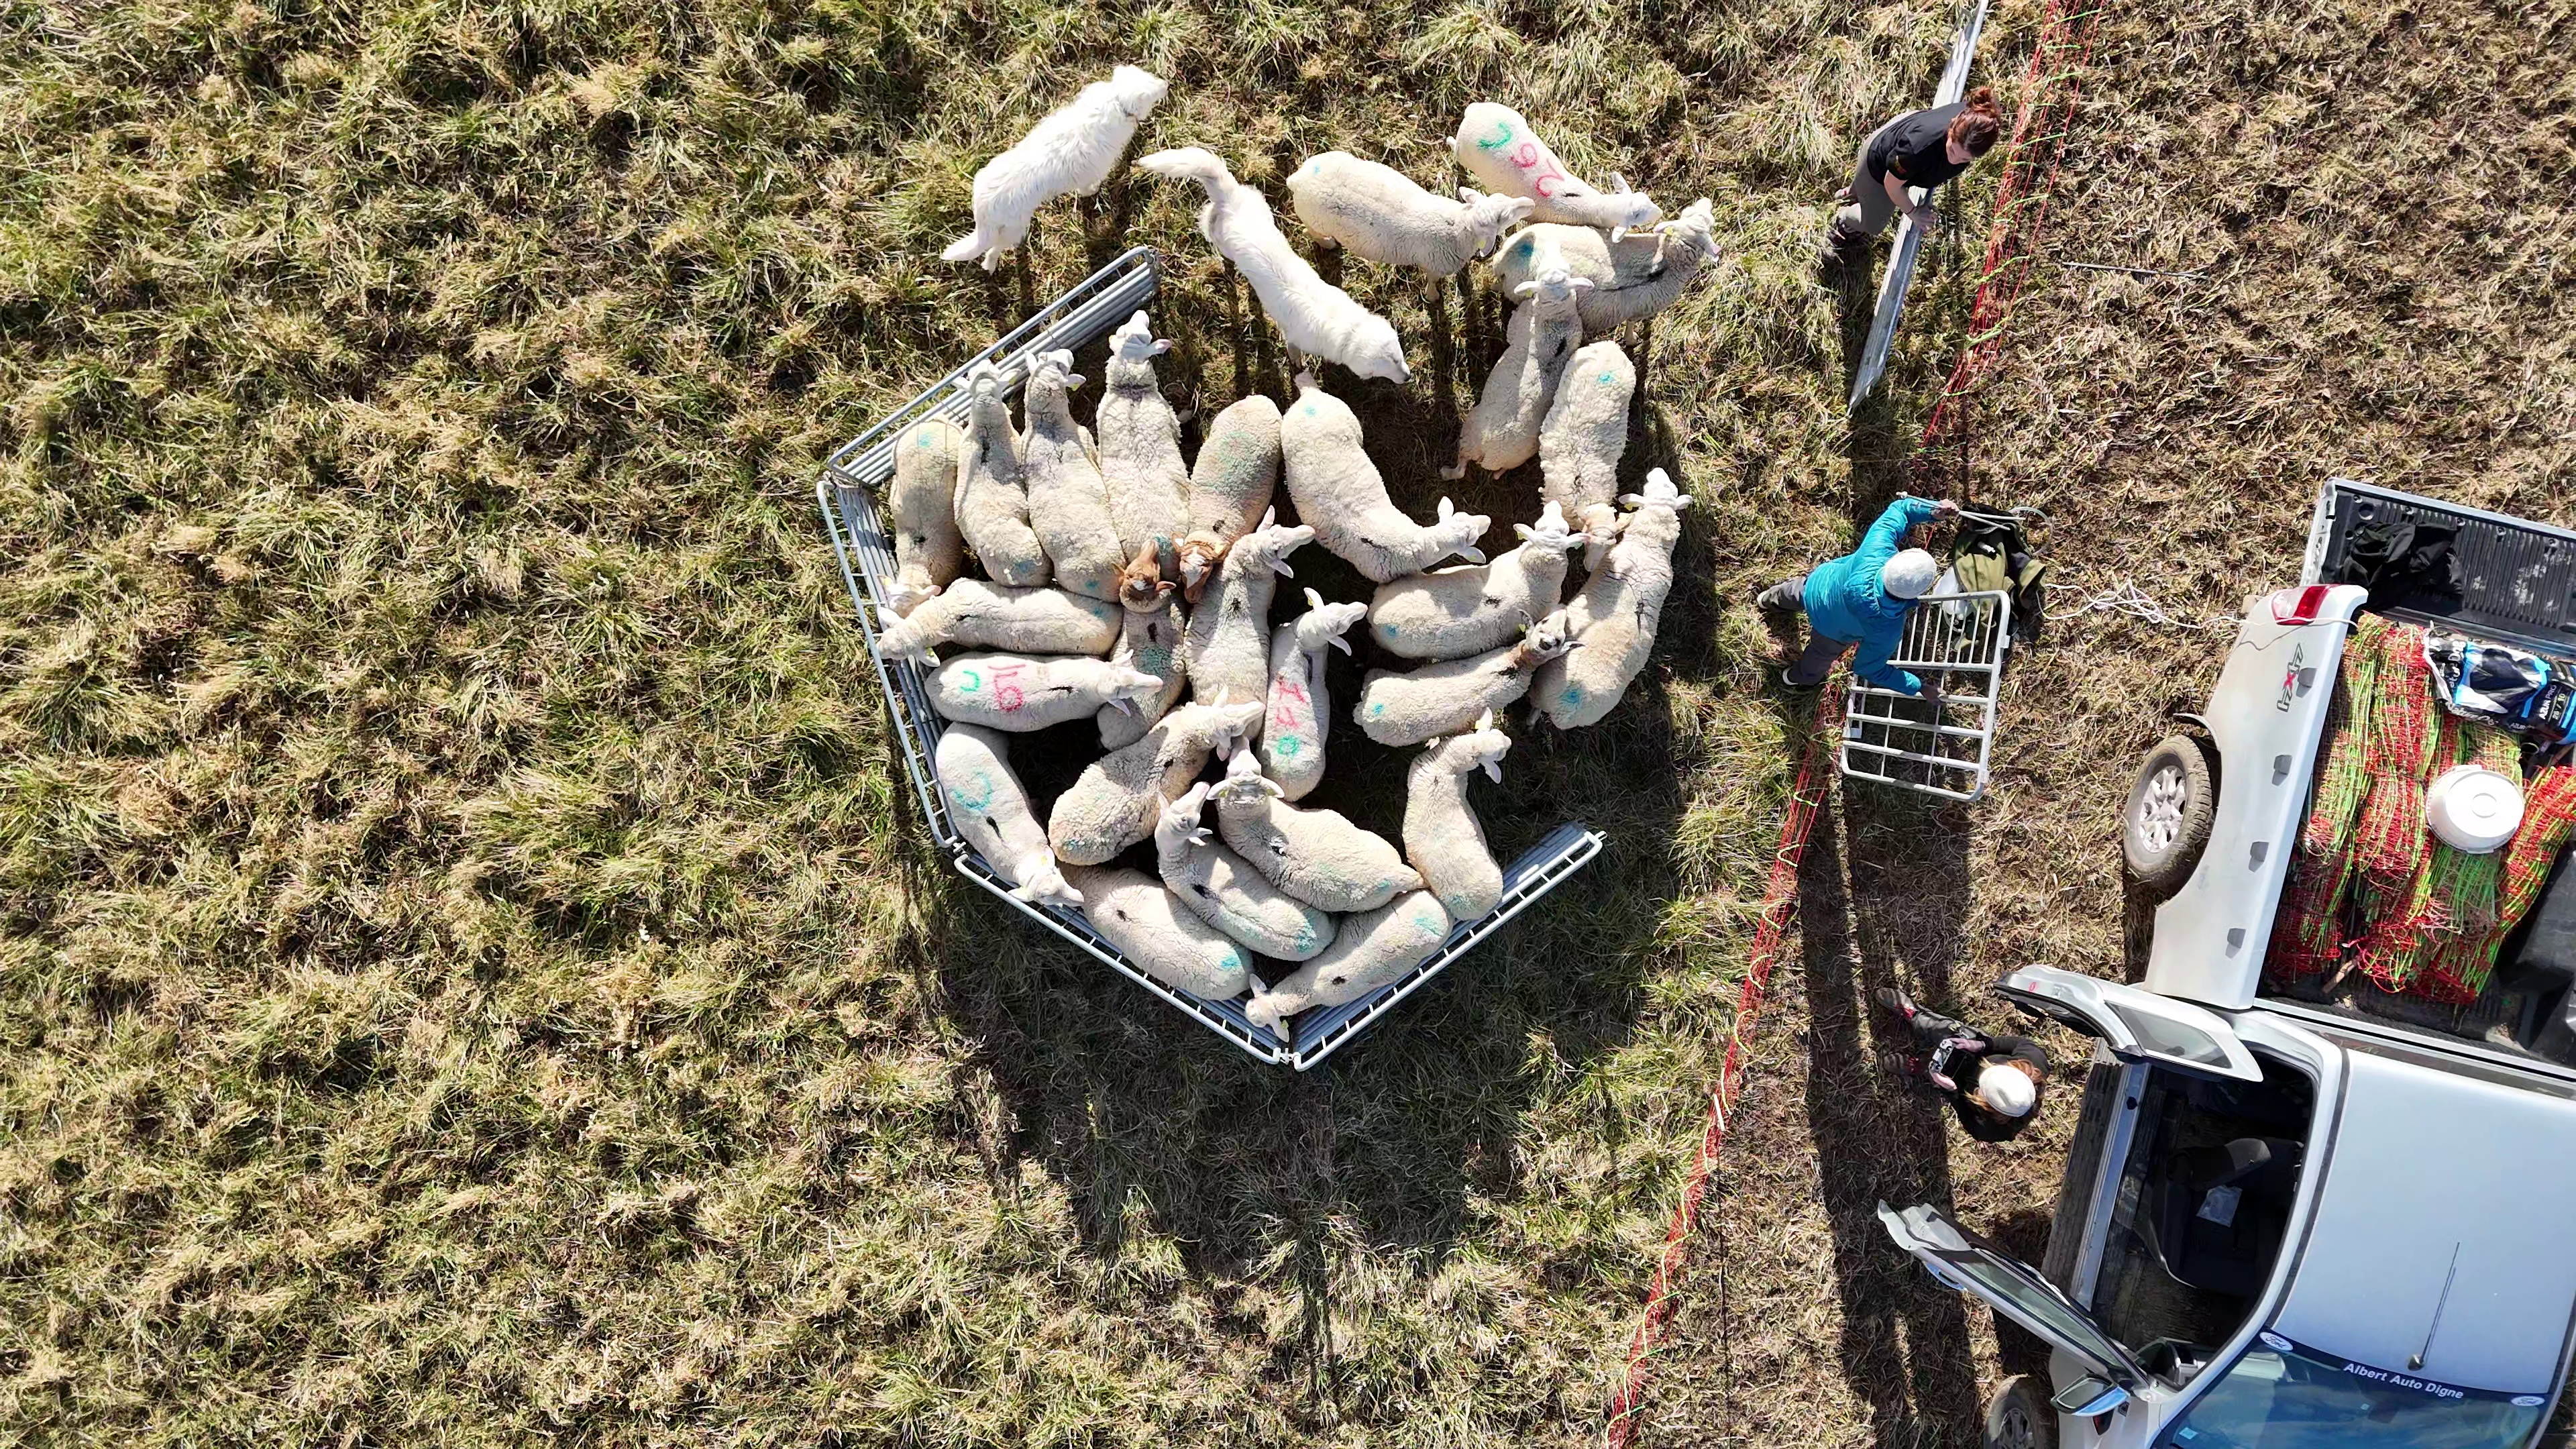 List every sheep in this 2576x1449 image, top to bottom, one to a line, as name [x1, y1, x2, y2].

sheep [1447, 102, 1663, 242]
sheep [1287, 150, 1535, 289]
sheep [1494, 196, 1721, 326]
sheep [1442, 241, 1600, 482]
sheep [1093, 310, 1191, 593]
sheep [1539, 339, 1645, 571]
sheep [1019, 349, 1130, 599]
sheep [953, 359, 1051, 588]
sheep [1276, 372, 1488, 587]
sheep [1178, 395, 1284, 602]
sheep [886, 412, 962, 621]
sheep [1531, 467, 1691, 729]
sheep [1370, 499, 1588, 658]
sheep [1181, 505, 1316, 703]
sheep [1095, 540, 1190, 748]
sheep [876, 578, 1124, 666]
sheep [1260, 588, 1368, 799]
sheep [1355, 607, 1586, 748]
sheep [924, 649, 1162, 731]
sheep [1048, 683, 1266, 868]
sheep [1402, 706, 1511, 917]
sheep [932, 720, 1084, 908]
sheep [1206, 736, 1425, 910]
sheep [1153, 781, 1336, 959]
sheep [1063, 859, 1251, 1001]
sheep [1244, 889, 1453, 1042]